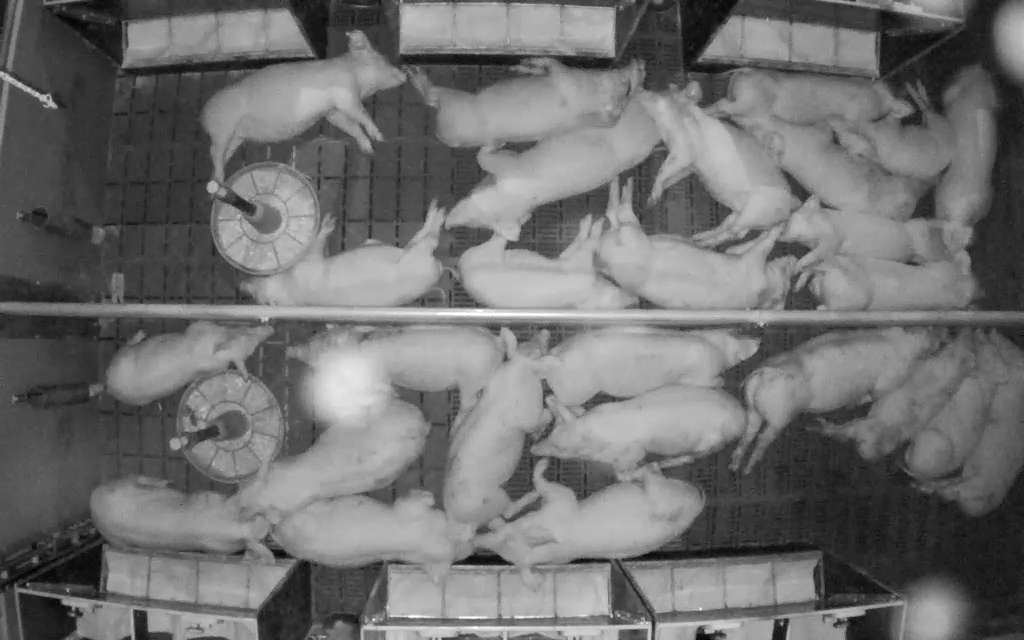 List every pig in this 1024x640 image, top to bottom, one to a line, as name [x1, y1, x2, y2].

pig [197, 28, 408, 190]
pig [401, 55, 633, 148]
pig [448, 56, 661, 243]
pig [927, 63, 1000, 252]
pig [699, 65, 914, 125]
pig [636, 81, 794, 248]
pig [827, 82, 956, 180]
pig [730, 113, 929, 220]
pig [599, 176, 797, 310]
pig [776, 194, 952, 292]
pig [237, 195, 448, 308]
pig [445, 213, 642, 308]
pig [808, 248, 986, 311]
pig [104, 321, 274, 407]
pig [443, 325, 555, 525]
pig [545, 325, 765, 414]
pig [727, 325, 953, 476]
pig [283, 326, 507, 437]
pig [809, 330, 976, 462]
pig [903, 330, 1008, 481]
pig [905, 330, 1023, 515]
pig [527, 386, 746, 473]
pig [224, 400, 434, 527]
pig [473, 457, 707, 591]
pig [91, 474, 277, 566]
pig [274, 490, 477, 582]